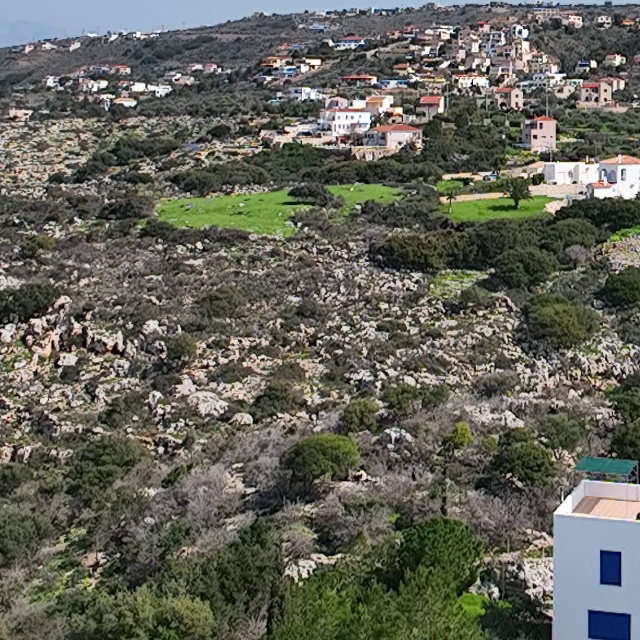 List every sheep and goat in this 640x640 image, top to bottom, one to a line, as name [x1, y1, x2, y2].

None